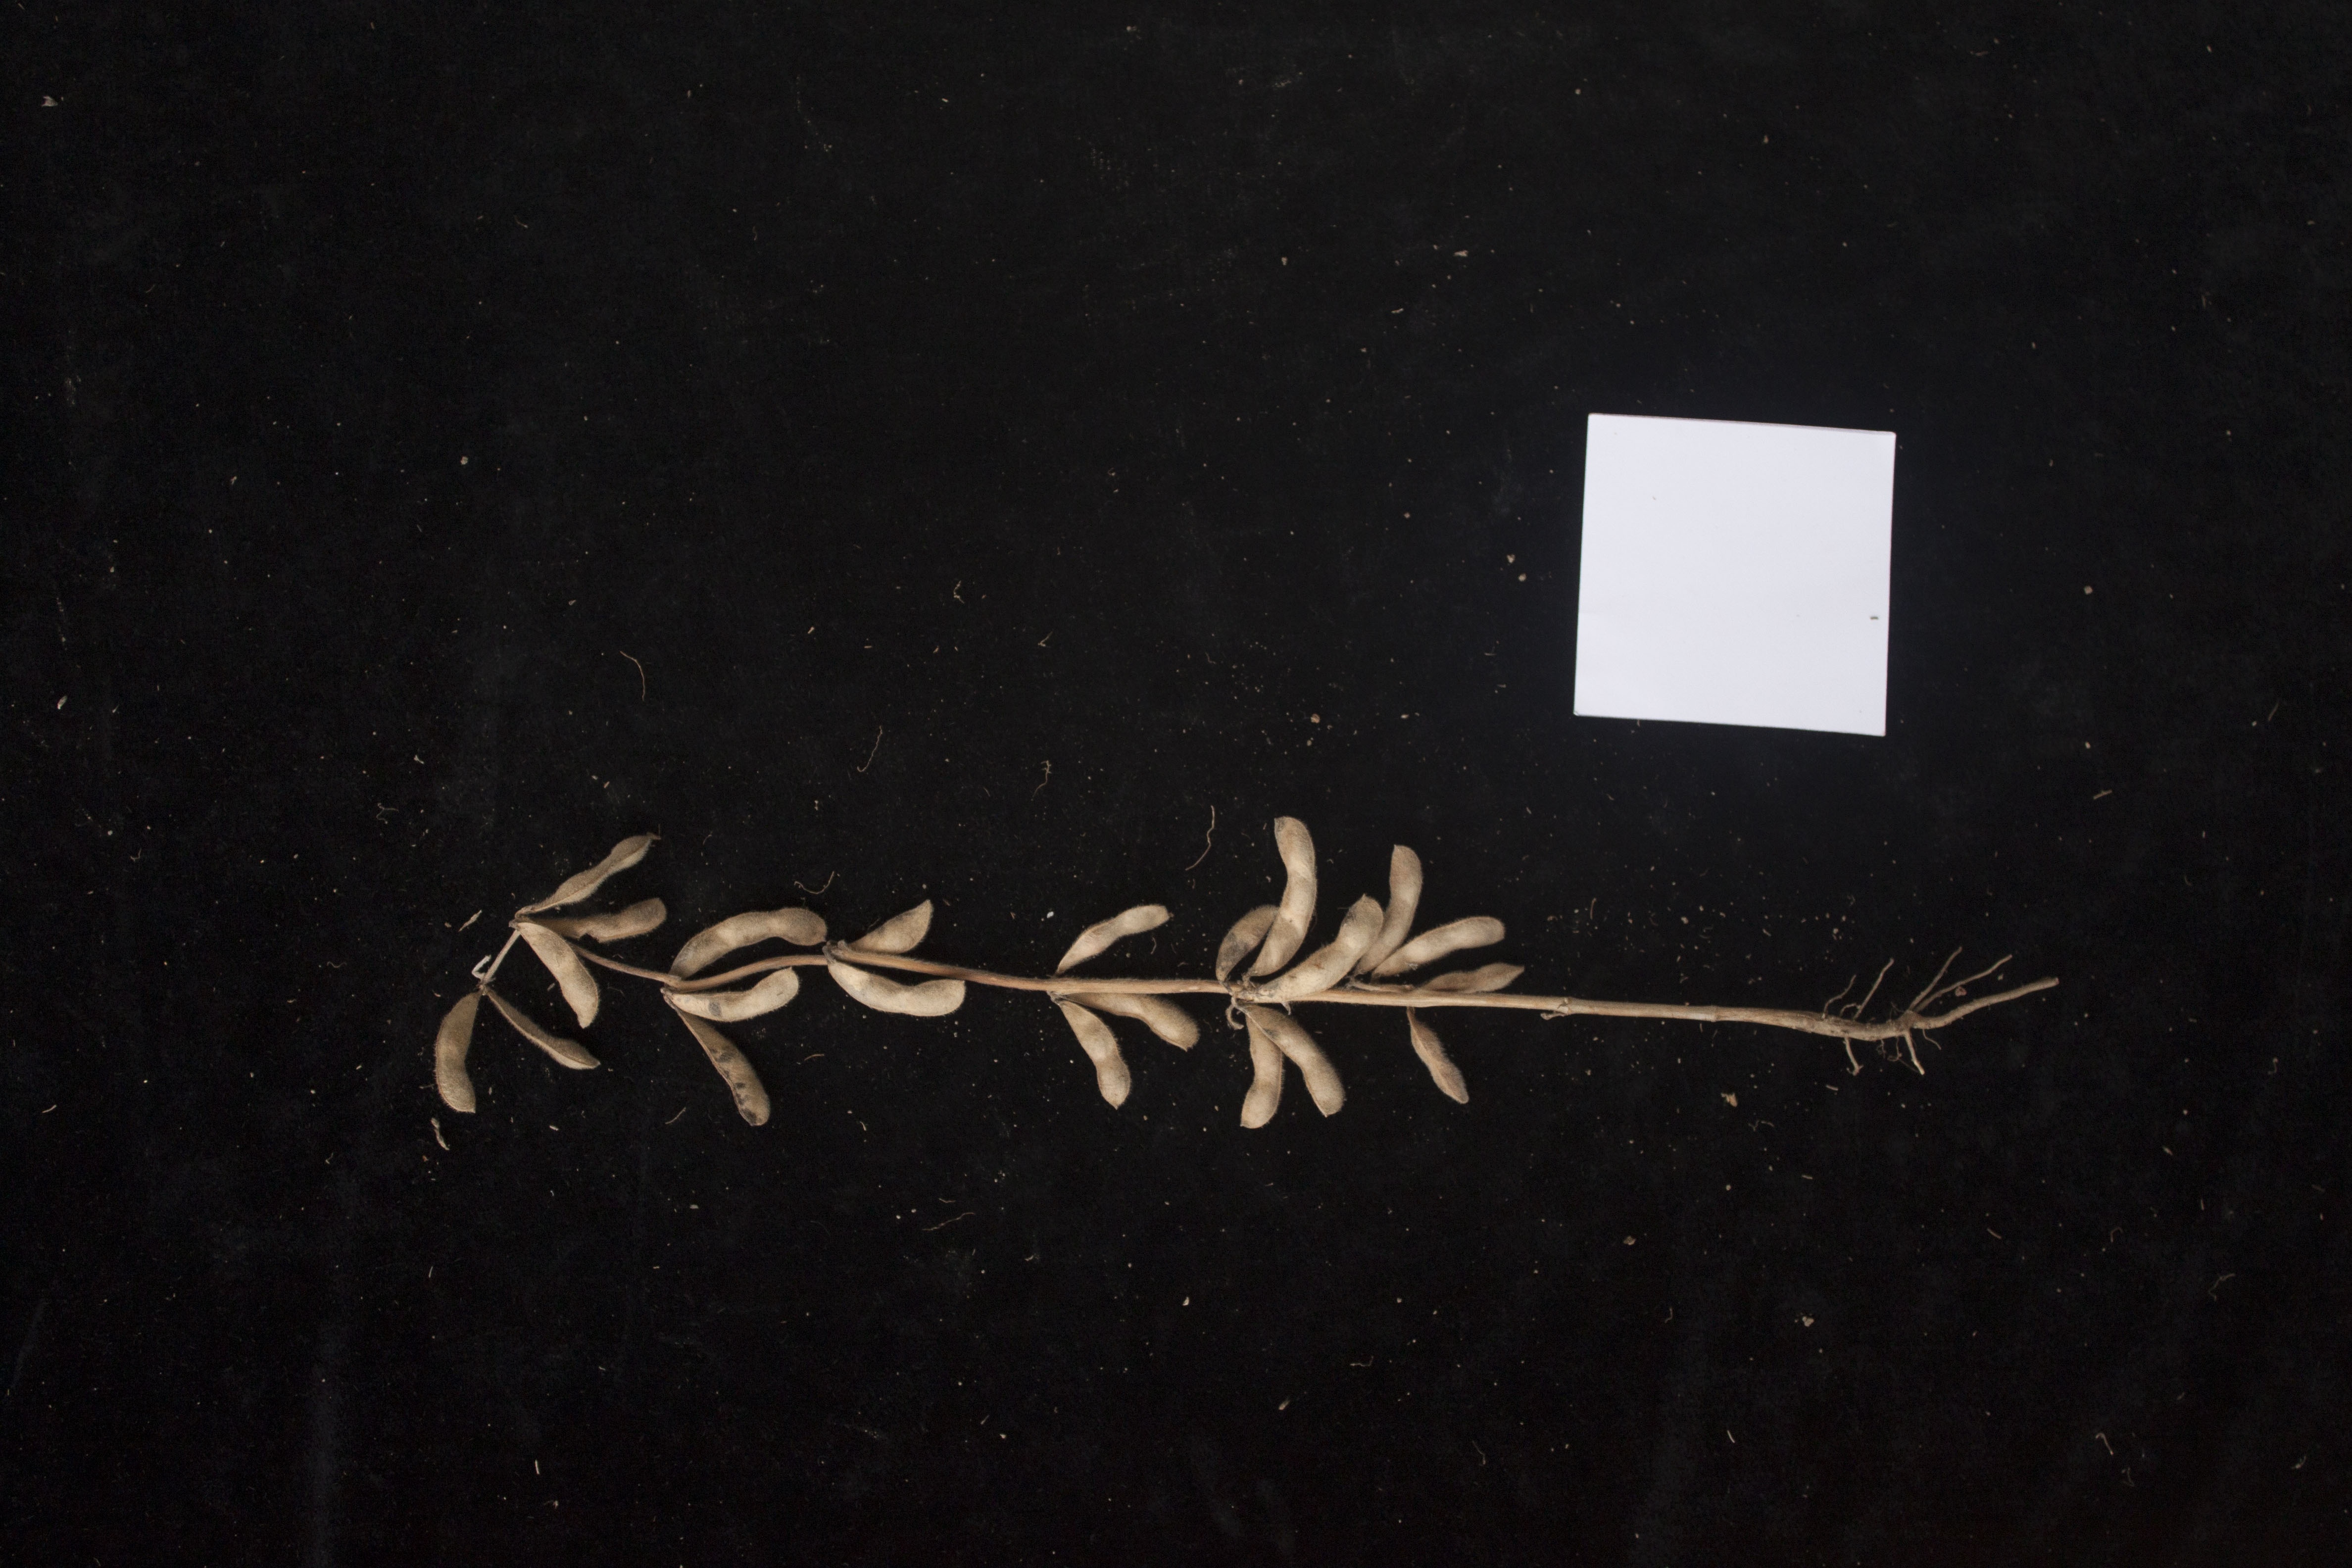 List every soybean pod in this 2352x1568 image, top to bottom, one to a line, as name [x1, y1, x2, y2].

soybean pod [1248, 819, 1317, 976]
soybean pod [524, 837, 648, 913]
soybean pod [1355, 845, 1422, 976]
soybean pod [1251, 898, 1386, 997]
soybean pod [544, 901, 661, 944]
soybean pod [843, 902, 932, 953]
soybean pod [1056, 905, 1167, 976]
soybean pod [1216, 907, 1279, 980]
soybean pod [669, 909, 828, 986]
soybean pod [1368, 918, 1502, 983]
soybean pod [518, 923, 597, 1030]
soybean pod [830, 960, 964, 1018]
soybean pod [1424, 964, 1520, 991]
soybean pod [670, 969, 799, 1022]
soybean pod [1070, 994, 1199, 1050]
soybean pod [488, 995, 599, 1070]
soybean pod [435, 995, 477, 1113]
soybean pod [1056, 1004, 1130, 1108]
soybean pod [1238, 1005, 1343, 1116]
soybean pod [672, 1009, 771, 1127]
soybean pod [1407, 1010, 1467, 1105]
soybean pod [1240, 1018, 1281, 1127]